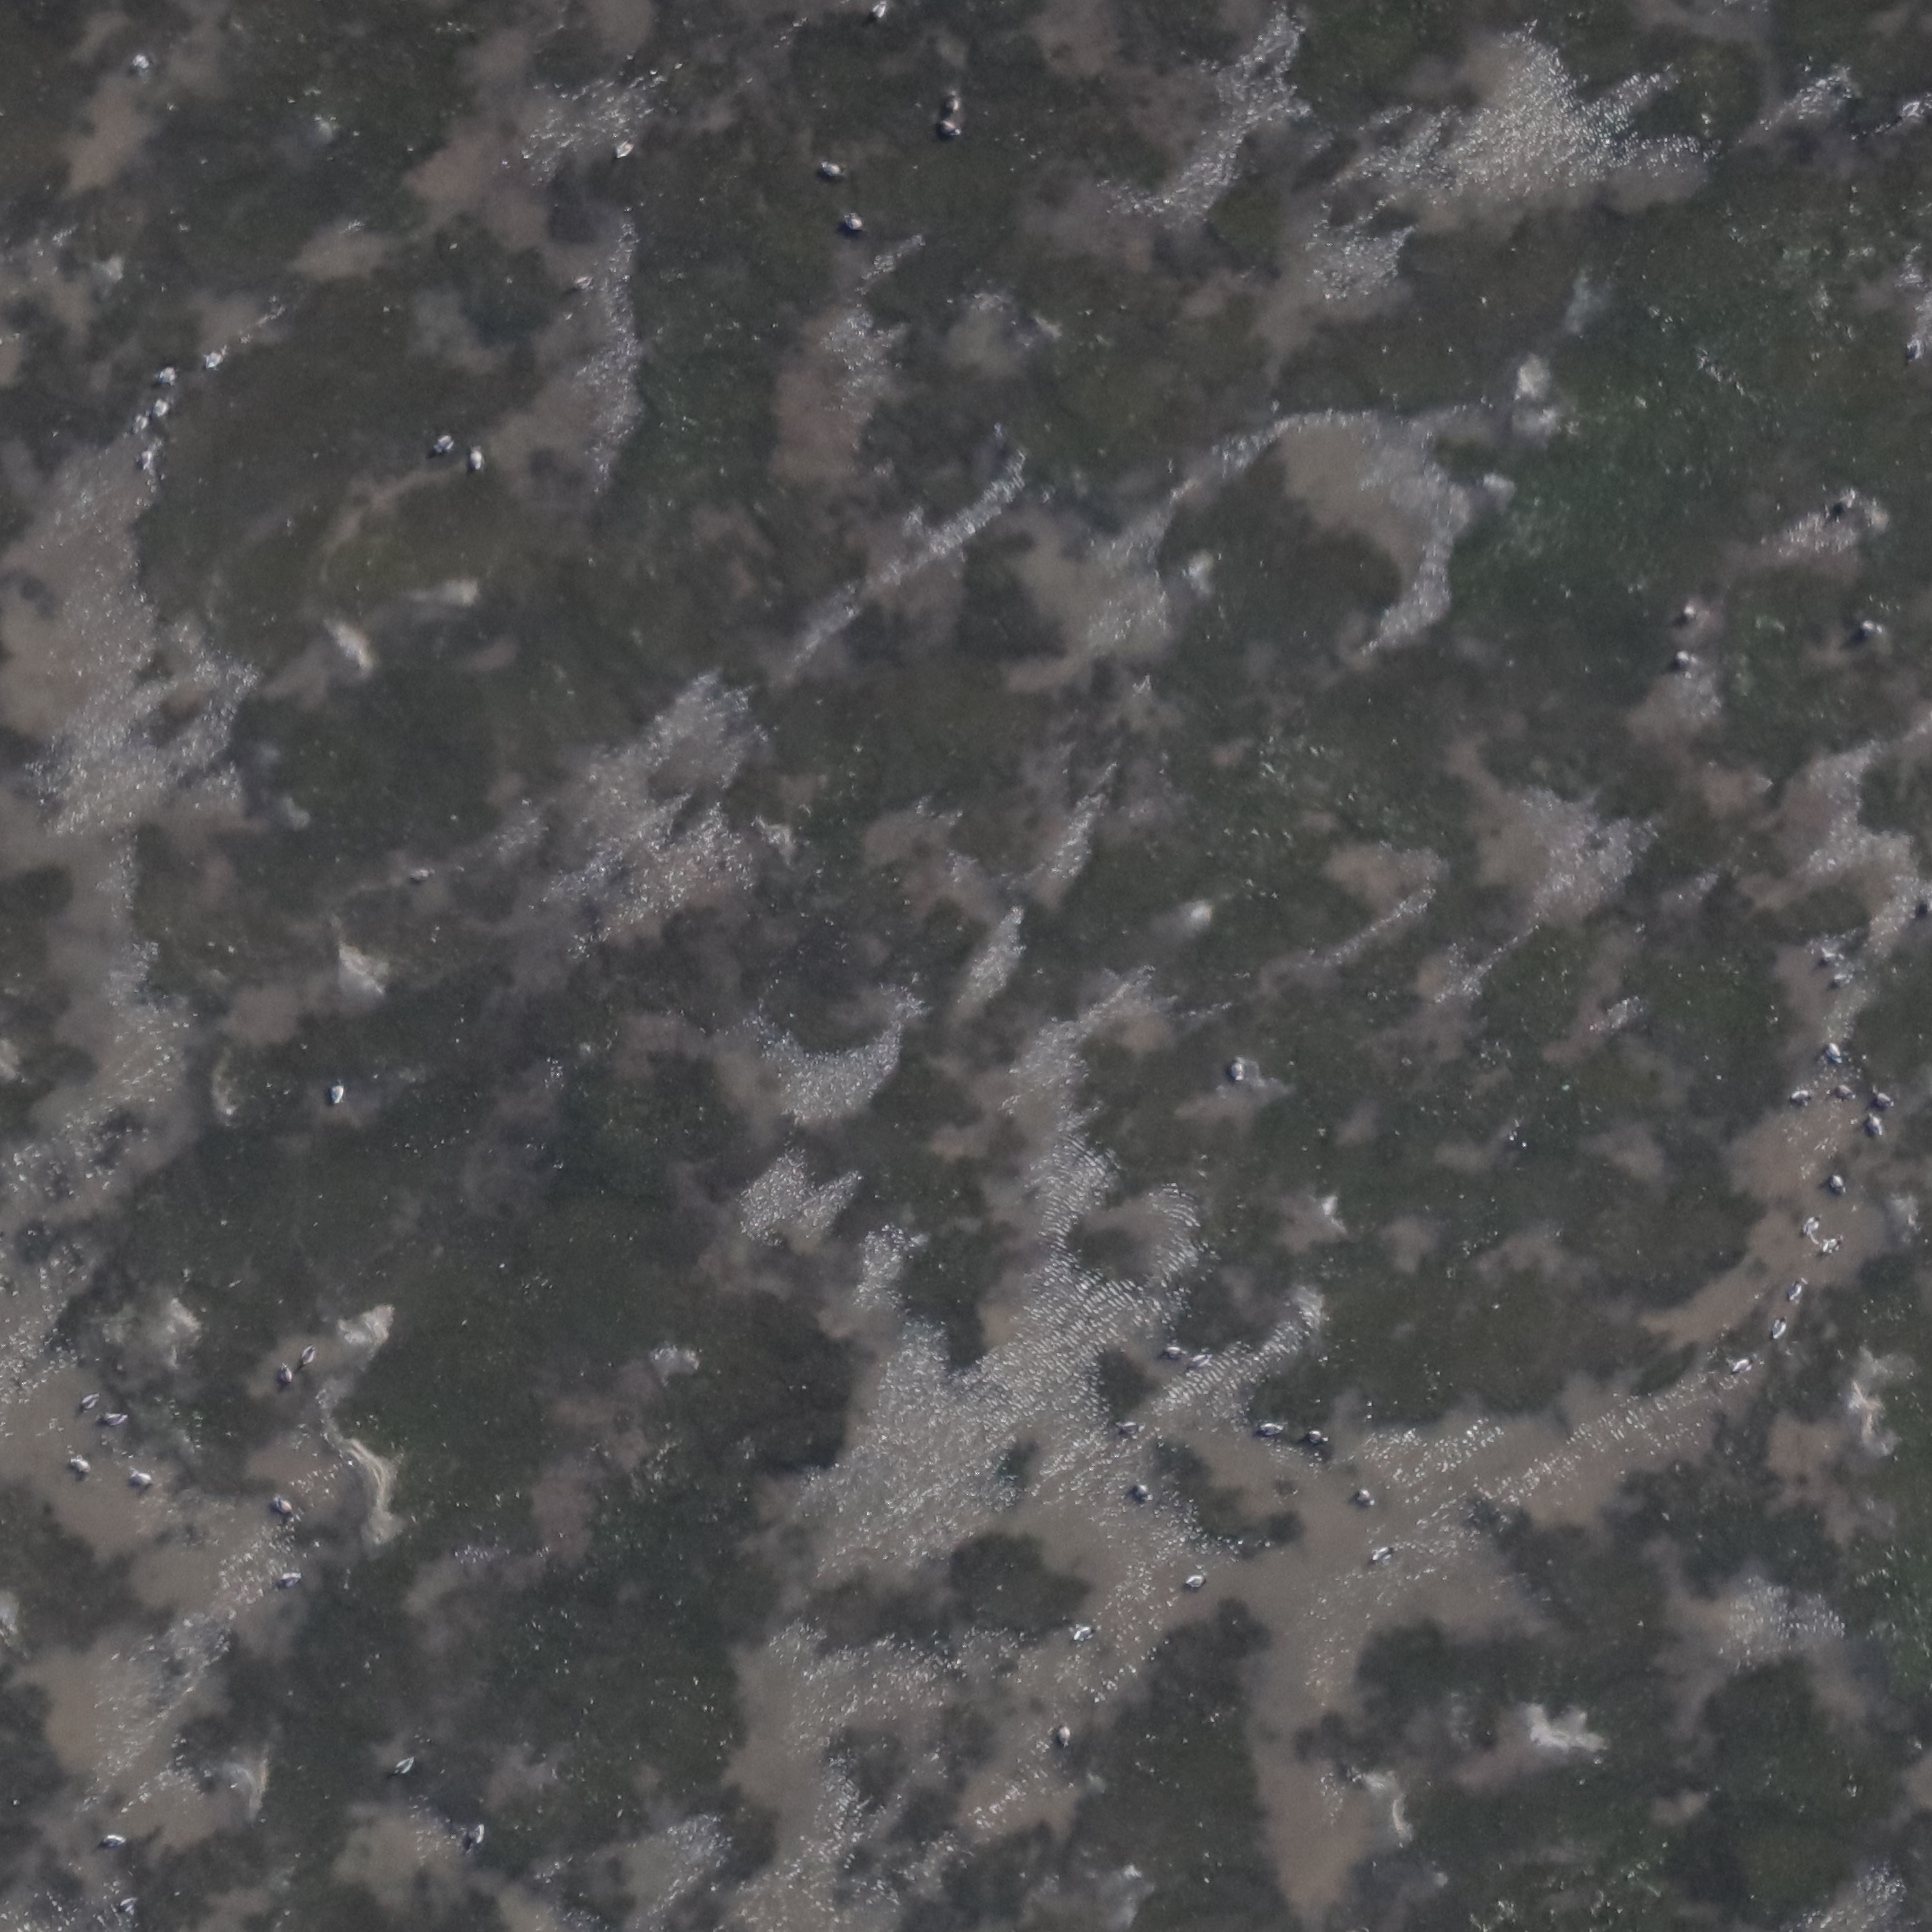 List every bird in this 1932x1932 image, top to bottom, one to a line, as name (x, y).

brant (881, 9)
brant (144, 63)
brant (954, 103)
brant (1907, 108)
brant (948, 128)
brant (623, 149)
brant (832, 169)
brant (853, 222)
brant (583, 281)
brant (1909, 352)
brant (212, 360)
brant (167, 378)
brant (161, 407)
brant (140, 419)
brant (444, 443)
brant (145, 458)
brant (479, 462)
brant (1847, 500)
brant (1686, 611)
brant (1869, 627)
brant (1680, 656)
brant (1927, 903)
brant (1828, 958)
brant (1840, 978)
brant (1833, 1051)
brant (1238, 1070)
brant (1842, 1091)
brant (336, 1093)
brant (1804, 1098)
brant (1881, 1099)
brant (1875, 1124)
brant (1836, 1183)
brant (1815, 1221)
brant (1833, 1242)
brant (1796, 1291)
brant (1778, 1327)
brant (1174, 1351)
brant (308, 1357)
brant (1198, 1358)
brant (1744, 1364)
brant (285, 1374)
brant (91, 1403)
brant (114, 1419)
brant (1272, 1427)
brant (1128, 1430)
brant (1316, 1436)
brant (83, 1467)
brant (141, 1478)
brant (1144, 1492)
brant (1364, 1496)
brant (283, 1506)
brant (1382, 1554)
brant (1196, 1581)
brant (290, 1582)
brant (1086, 1634)
brant (1067, 1734)
brant (403, 1766)
brant (478, 1833)
brant (113, 1839)
brant (128, 1903)